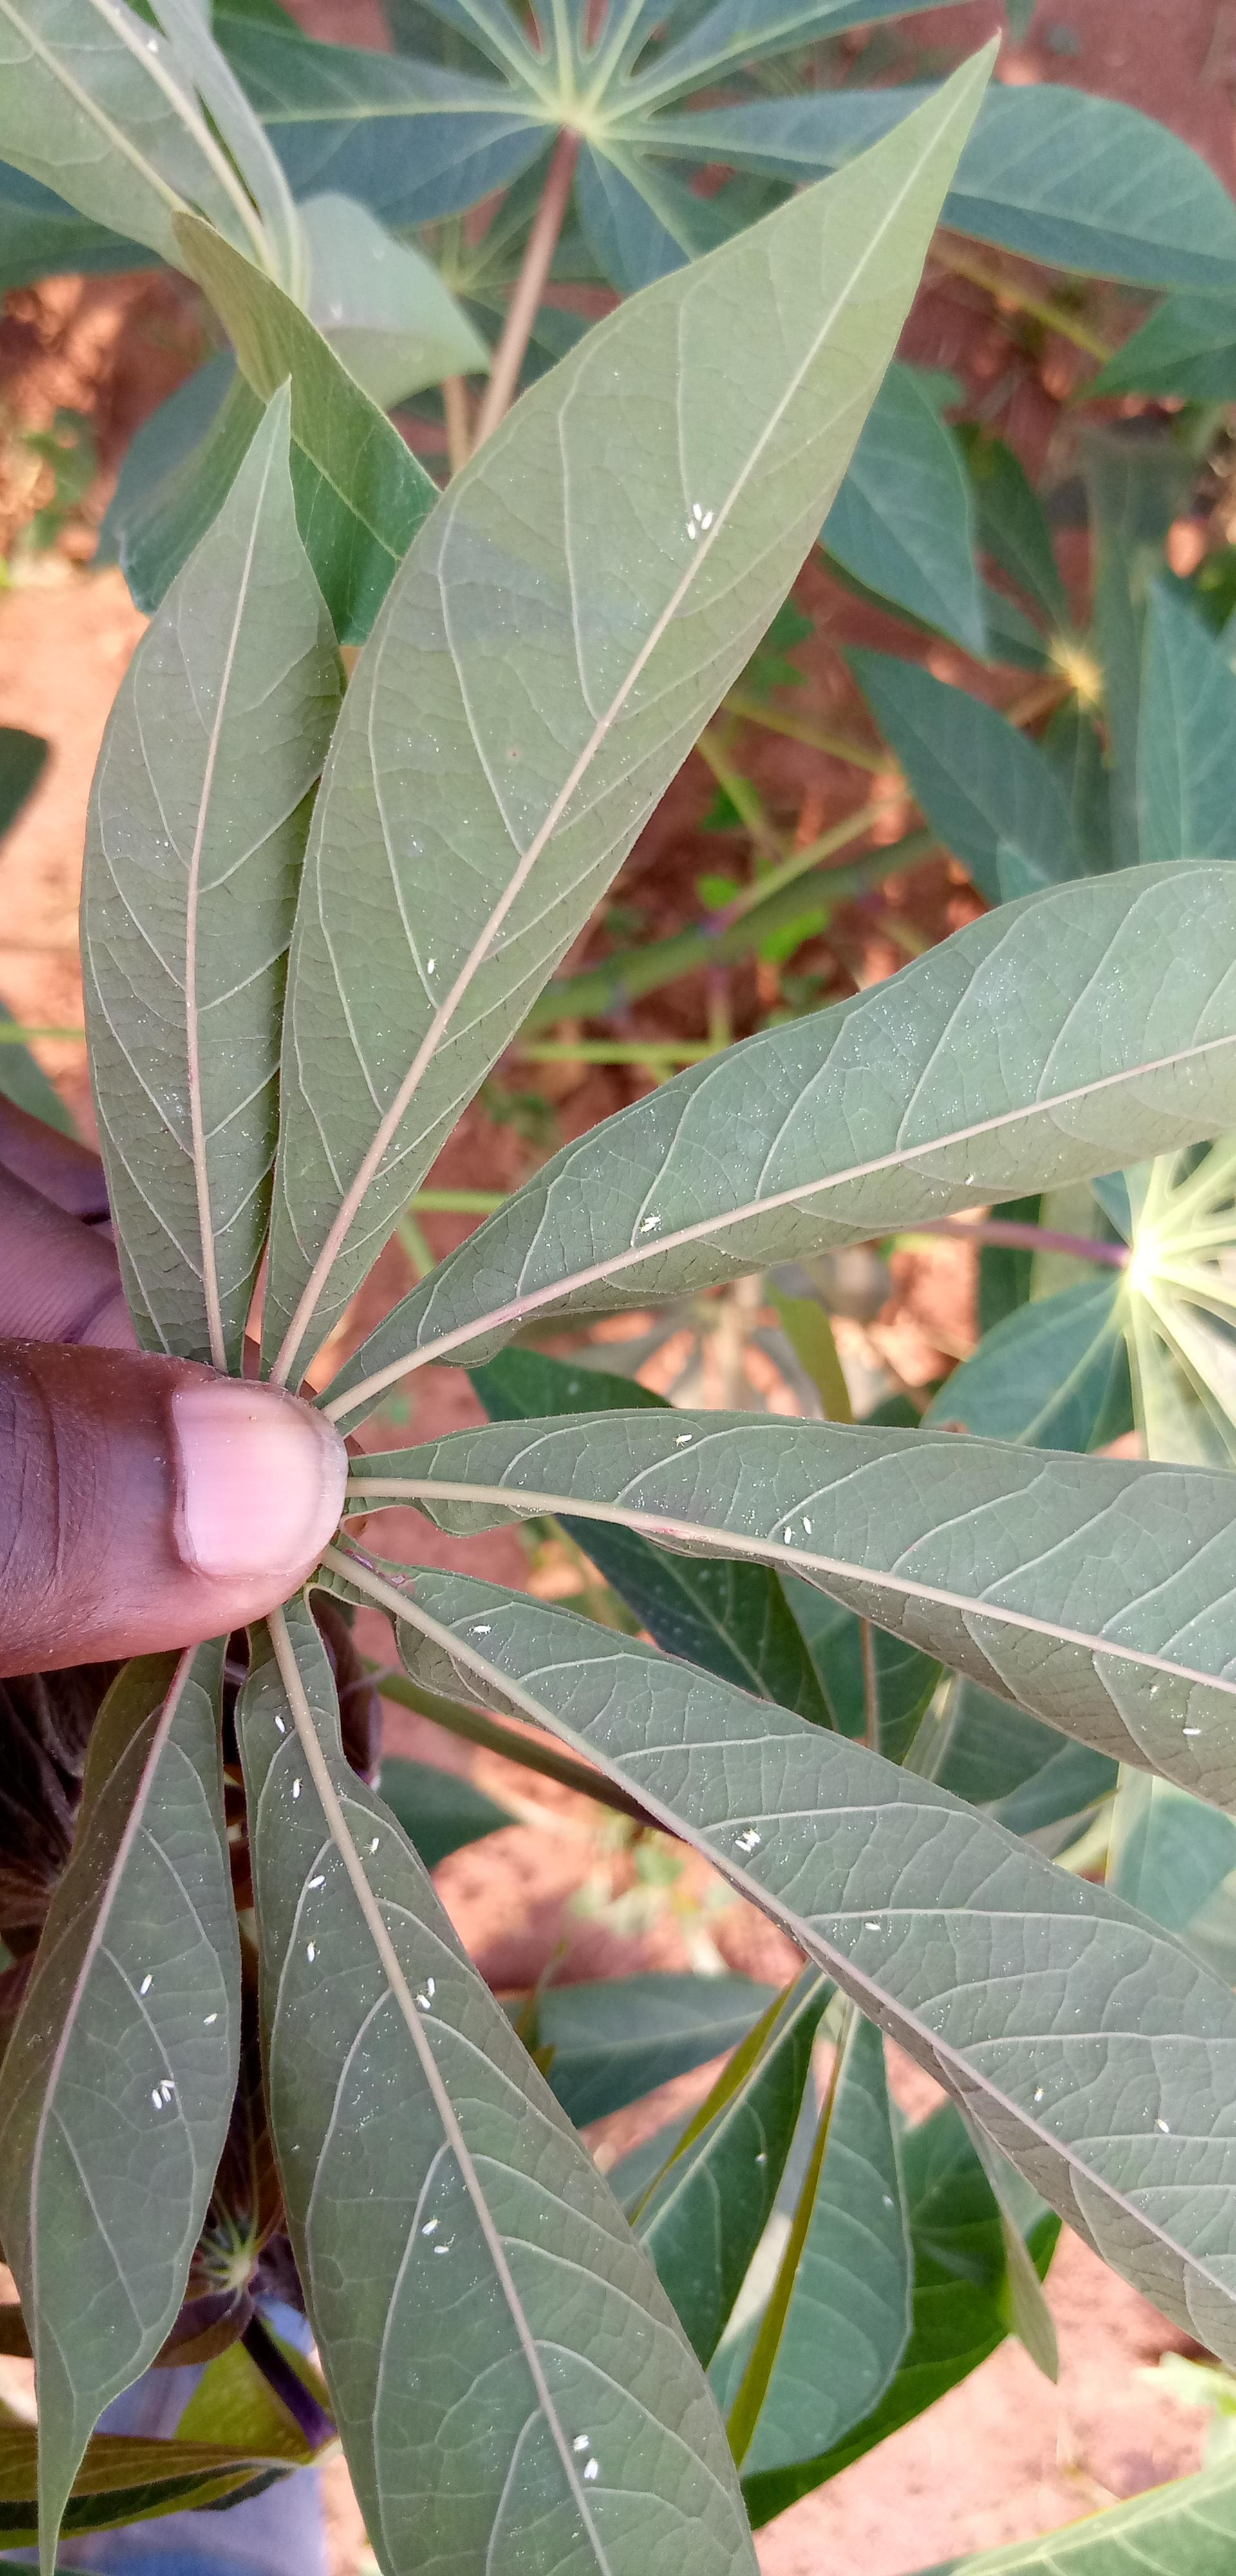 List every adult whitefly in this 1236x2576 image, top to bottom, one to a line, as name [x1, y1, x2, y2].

whitefly [691, 500, 702, 520]
whitefly [700, 509, 716, 531]
whitefly [684, 518, 697, 542]
whitefly [424, 955, 438, 978]
whitefly [963, 1172, 978, 1189]
whitefly [642, 1215, 660, 1223]
whitefly [637, 1223, 657, 1234]
whitefly [672, 1430, 695, 1445]
whitefly [800, 1512, 816, 1536]
whitefly [782, 1524, 795, 1547]
whitefly [469, 1620, 494, 1636]
whitefly [1148, 1682, 1161, 1699]
whitefly [272, 1712, 288, 1734]
whitefly [1180, 1723, 1204, 1739]
whitefly [290, 1776, 304, 1802]
whitefly [739, 1826, 763, 1846]
whitefly [366, 1833, 383, 1859]
whitefly [733, 1837, 753, 1853]
whitefly [305, 1871, 328, 1890]
whitefly [863, 1917, 884, 1934]
whitefly [306, 1939, 317, 1964]
whitefly [137, 1971, 157, 1996]
whitefly [424, 1975, 438, 1997]
whitefly [414, 1991, 433, 2011]
whitefly [200, 2009, 220, 2027]
whitefly [160, 2078, 177, 2089]
whitefly [1032, 2084, 1045, 2105]
whitefly [159, 2085, 176, 2103]
whitefly [149, 2088, 164, 2111]
whitefly [1154, 2115, 1172, 2135]
whitefly [753, 2150, 768, 2163]
whitefly [418, 2215, 444, 2236]
whitefly [431, 2243, 450, 2256]
whitefly [570, 2432, 590, 2451]
whitefly [581, 2456, 601, 2480]